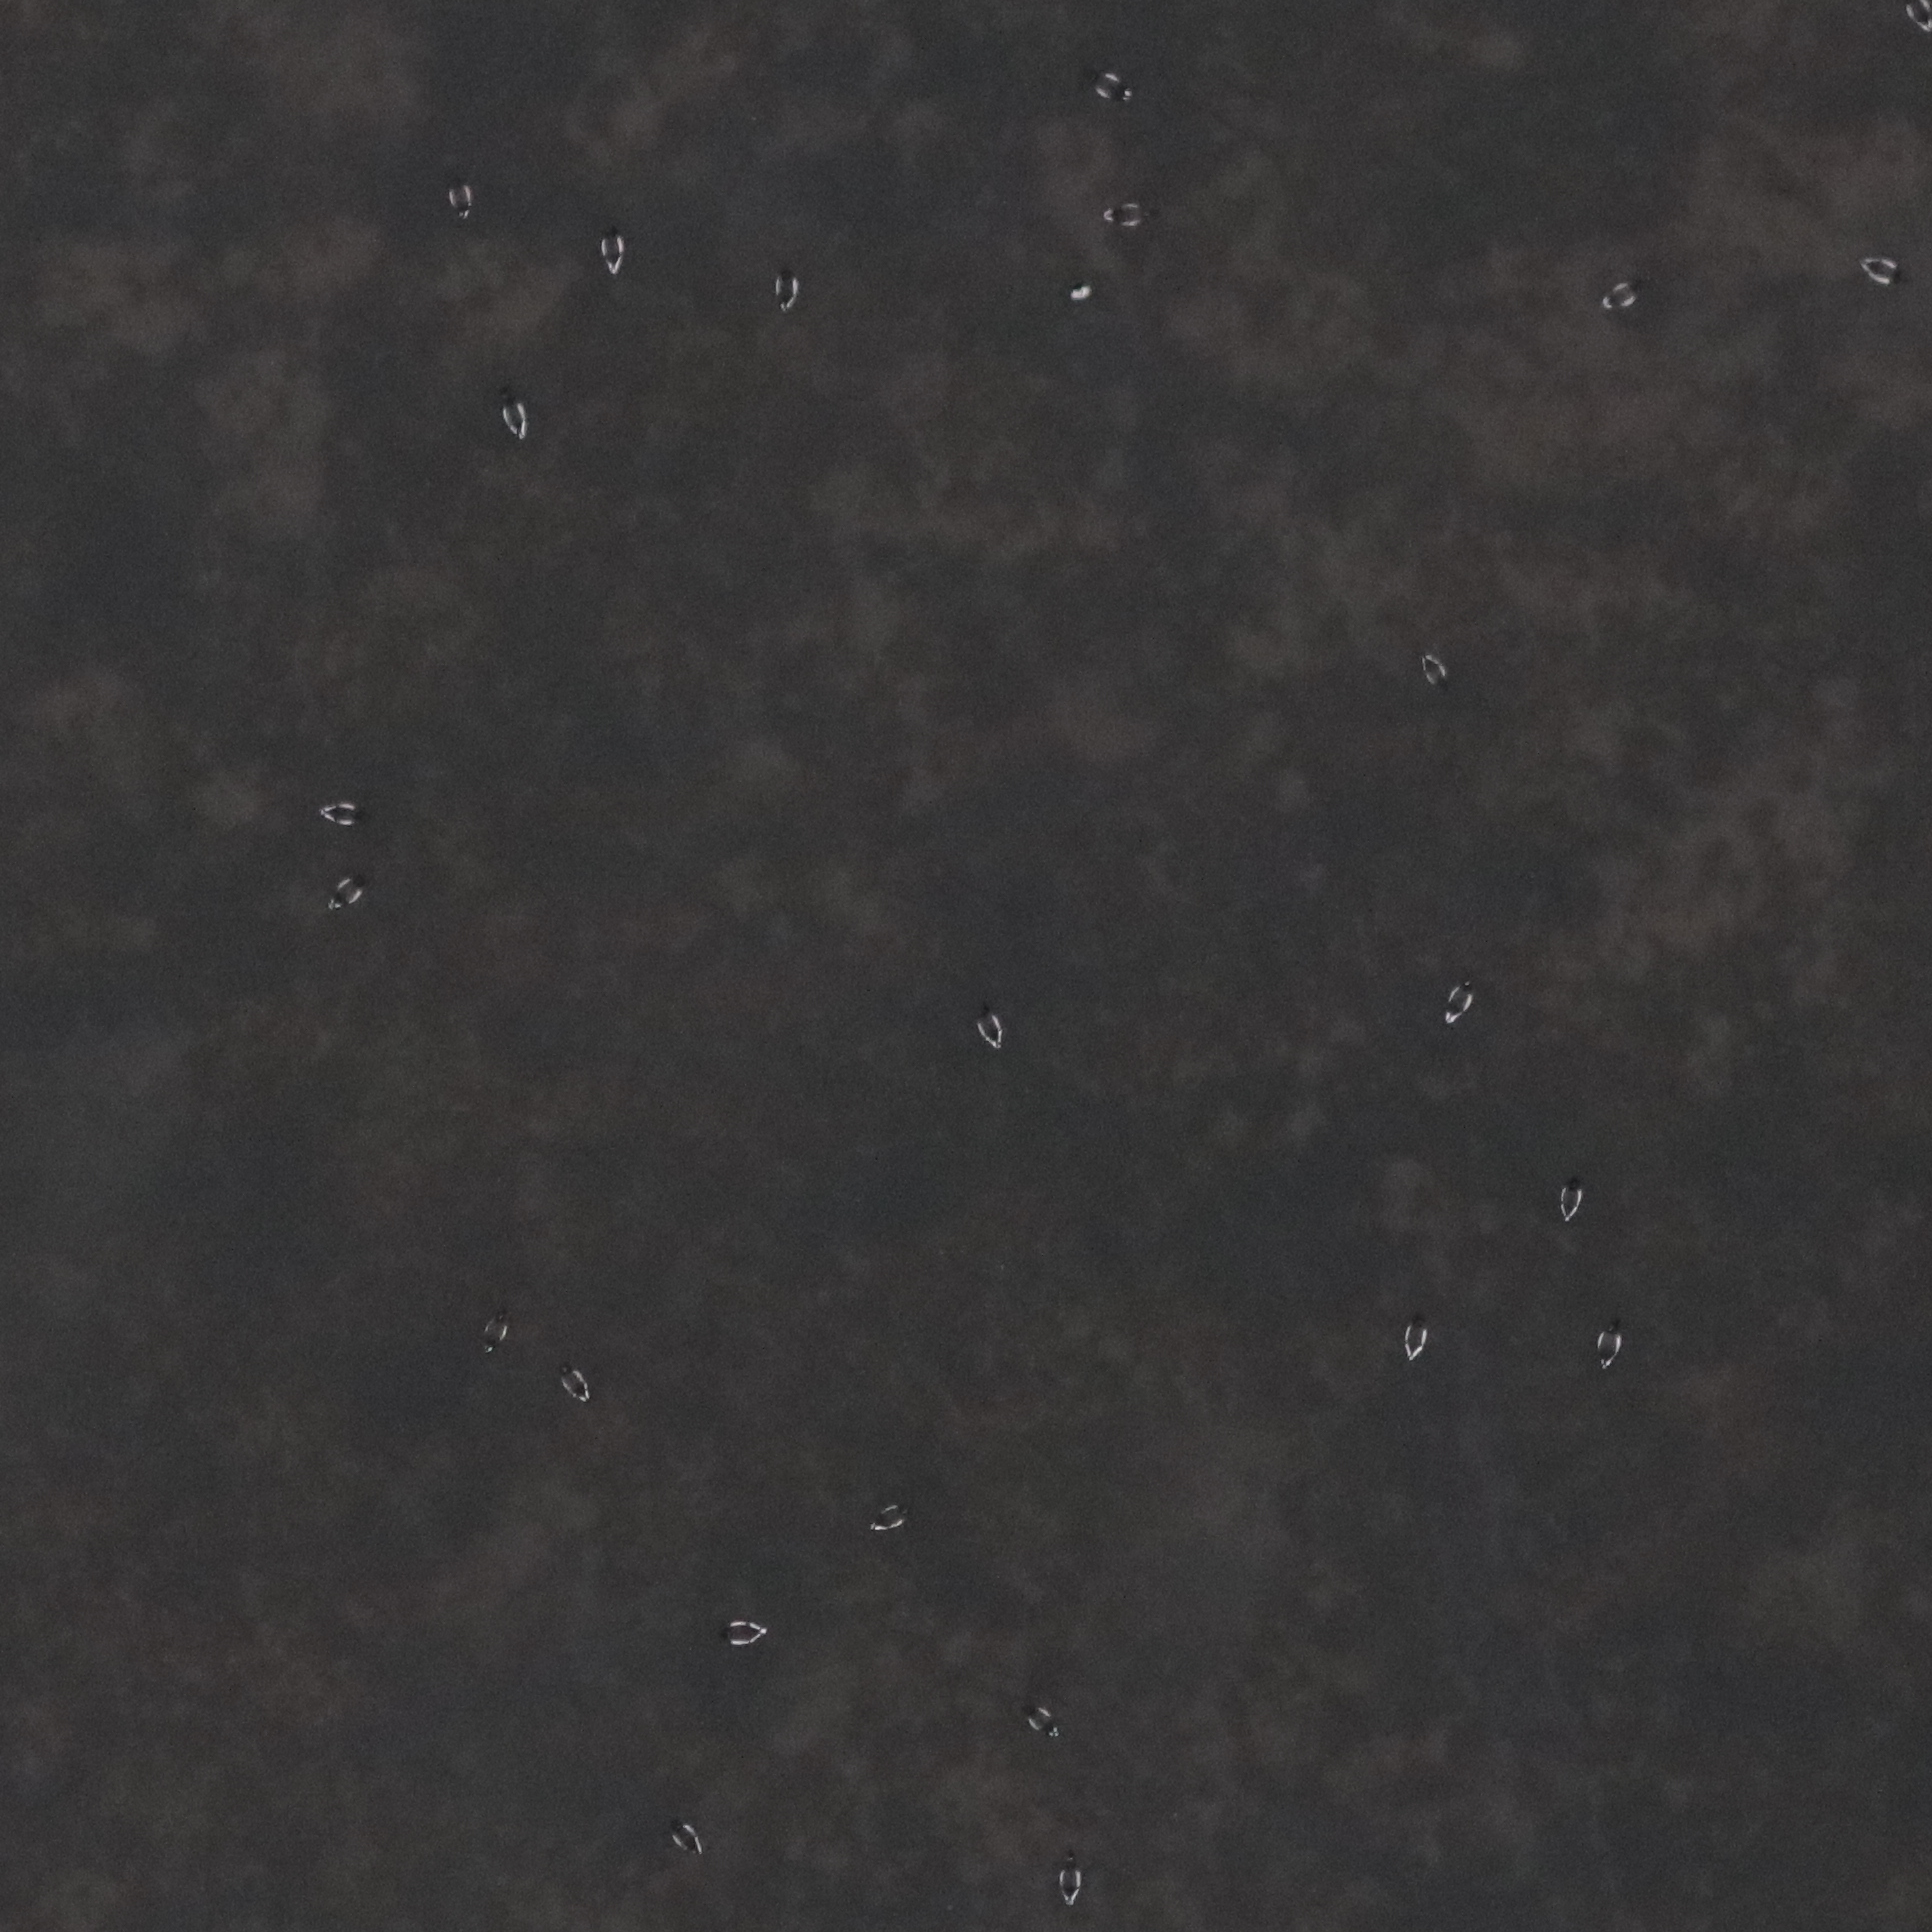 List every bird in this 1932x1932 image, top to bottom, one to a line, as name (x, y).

brant (1920, 12)
brant (1112, 88)
brant (463, 198)
brant (1126, 215)
brant (614, 251)
brant (1881, 272)
brant (1079, 288)
brant (787, 290)
brant (1620, 297)
brant (514, 416)
brant (1434, 672)
brant (342, 814)
brant (349, 892)
brant (1459, 1003)
brant (990, 1026)
brant (1571, 1199)
brant (496, 1333)
brant (1415, 1338)
brant (1608, 1343)
brant (574, 1382)
brant (890, 1518)
brant (743, 1632)
brant (1043, 1721)
brant (686, 1838)
brant (1071, 1880)